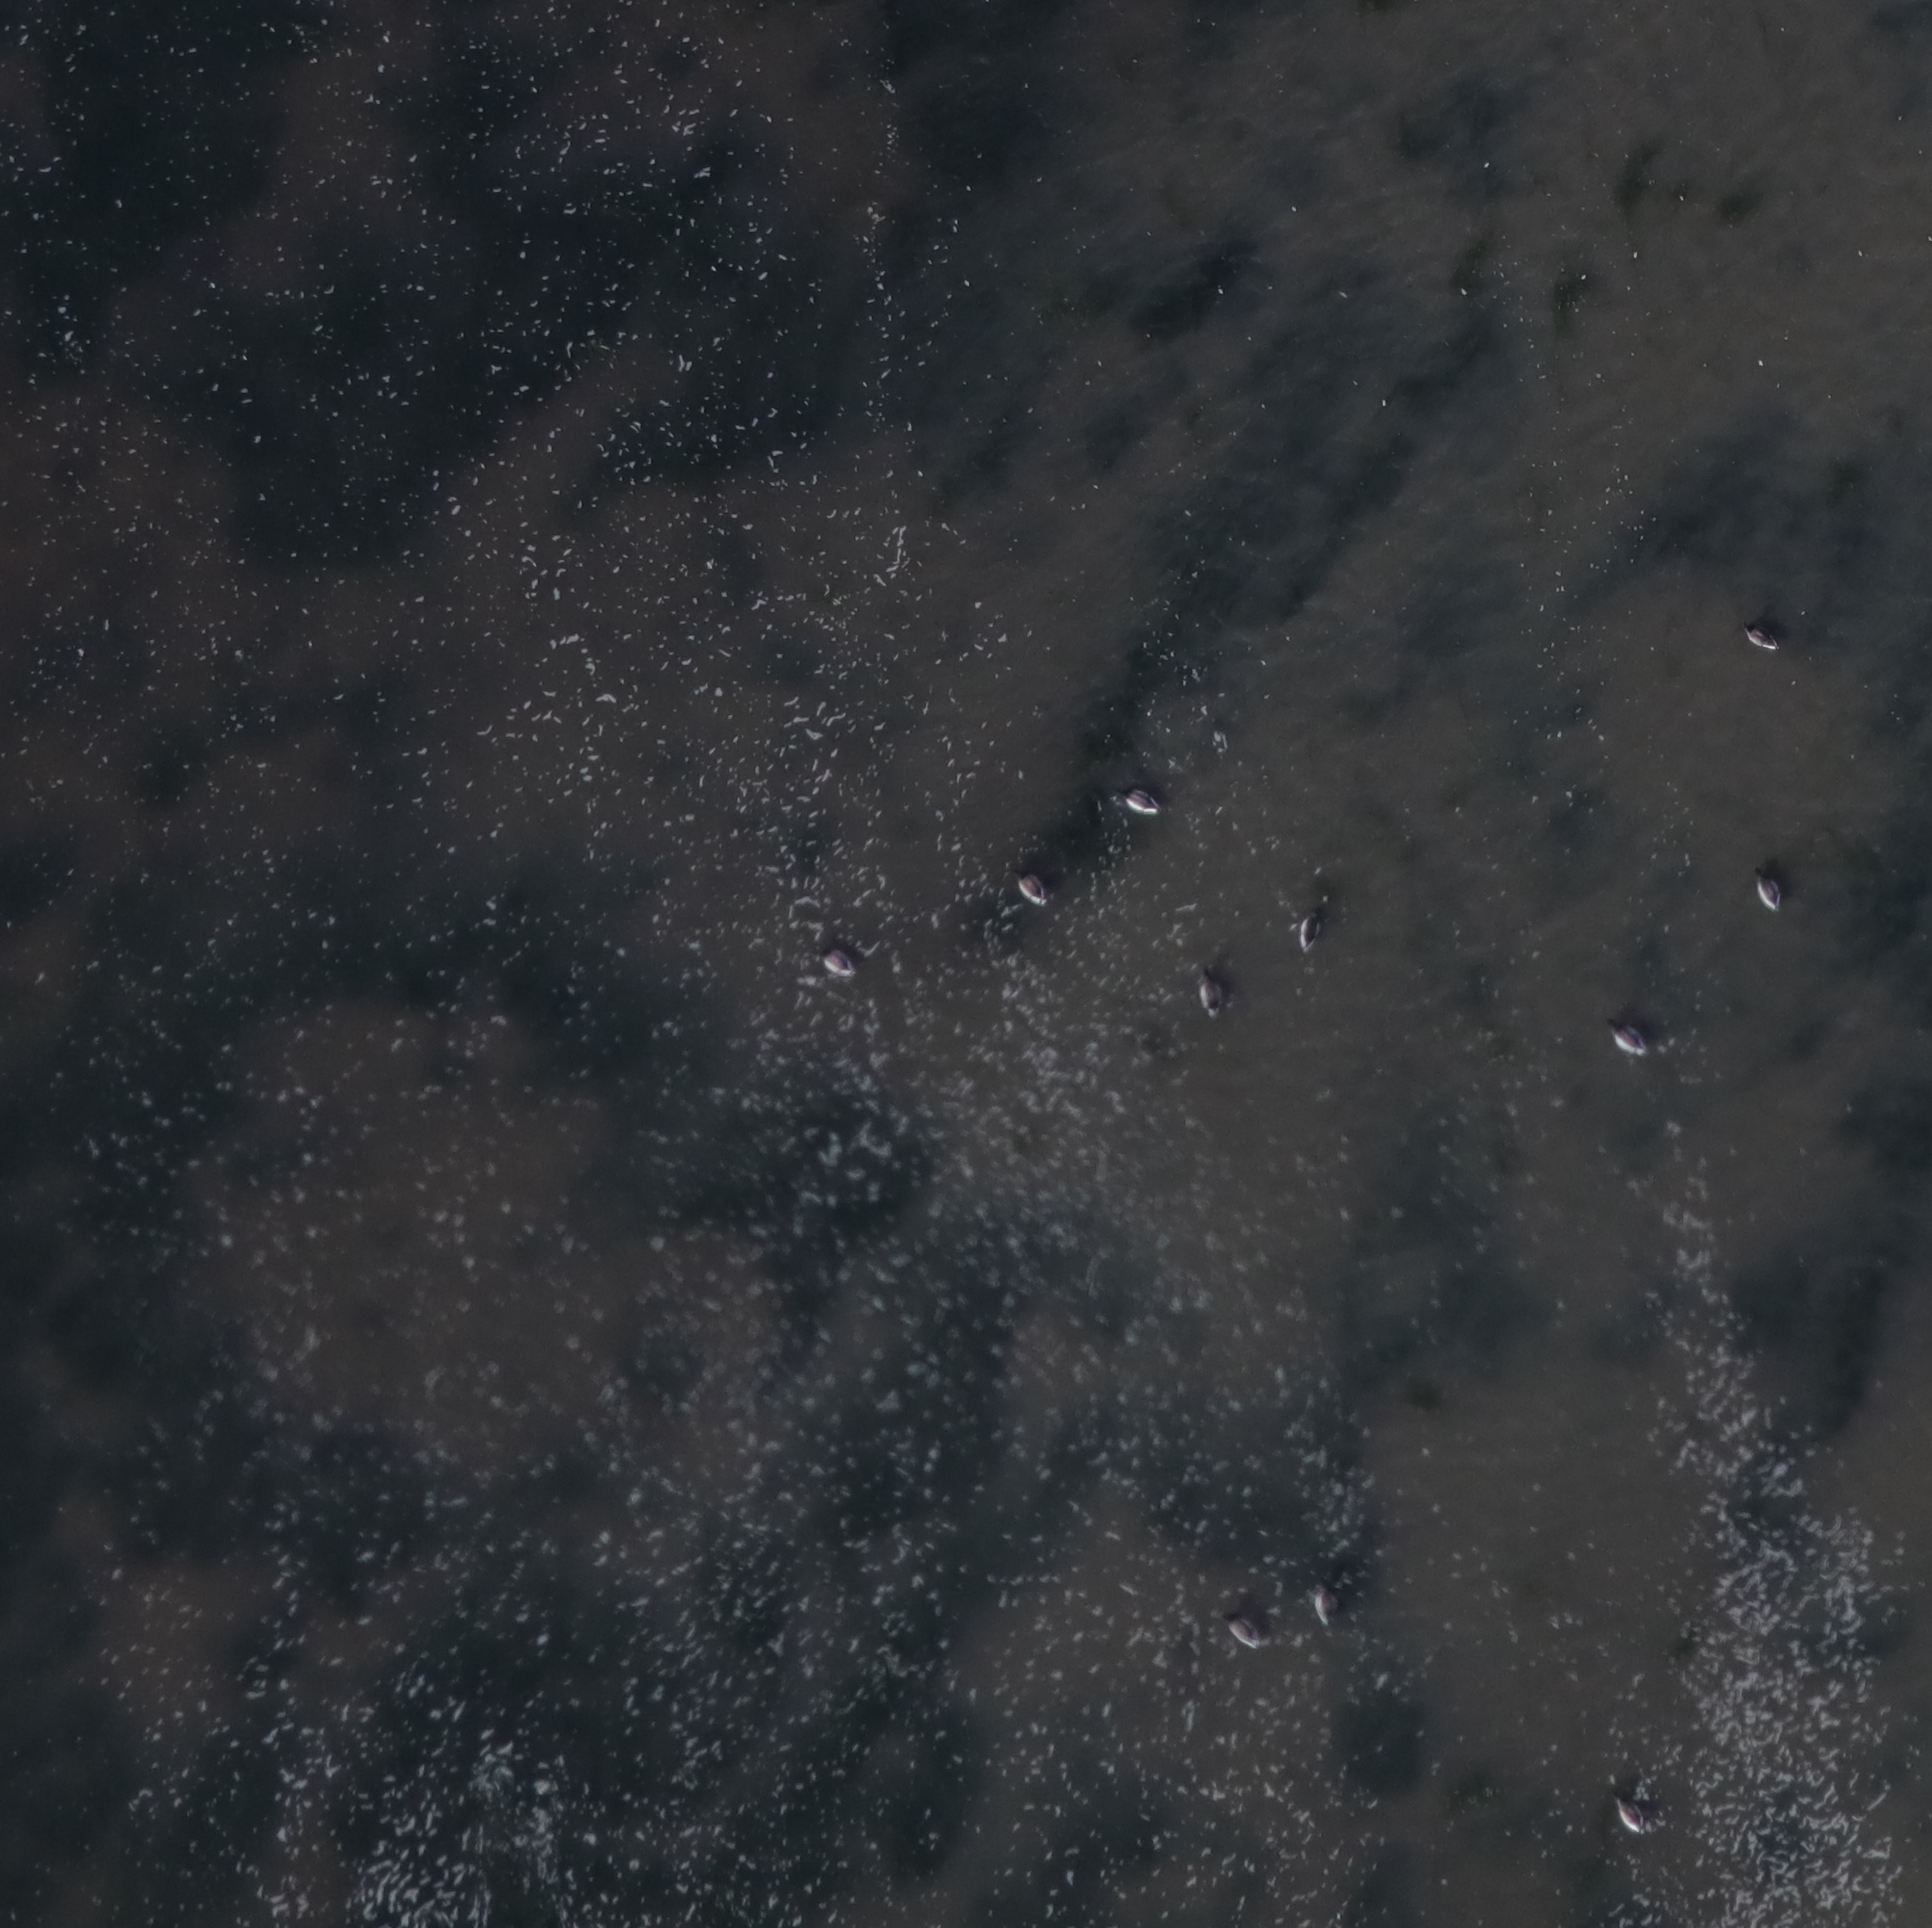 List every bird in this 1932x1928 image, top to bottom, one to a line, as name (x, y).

brant (1758, 637)
brant (1137, 799)
brant (1032, 885)
brant (1770, 888)
brant (1310, 929)
brant (839, 961)
brant (1211, 992)
brant (1630, 1037)
brant (1323, 1605)
brant (1243, 1627)
brant (1630, 1813)